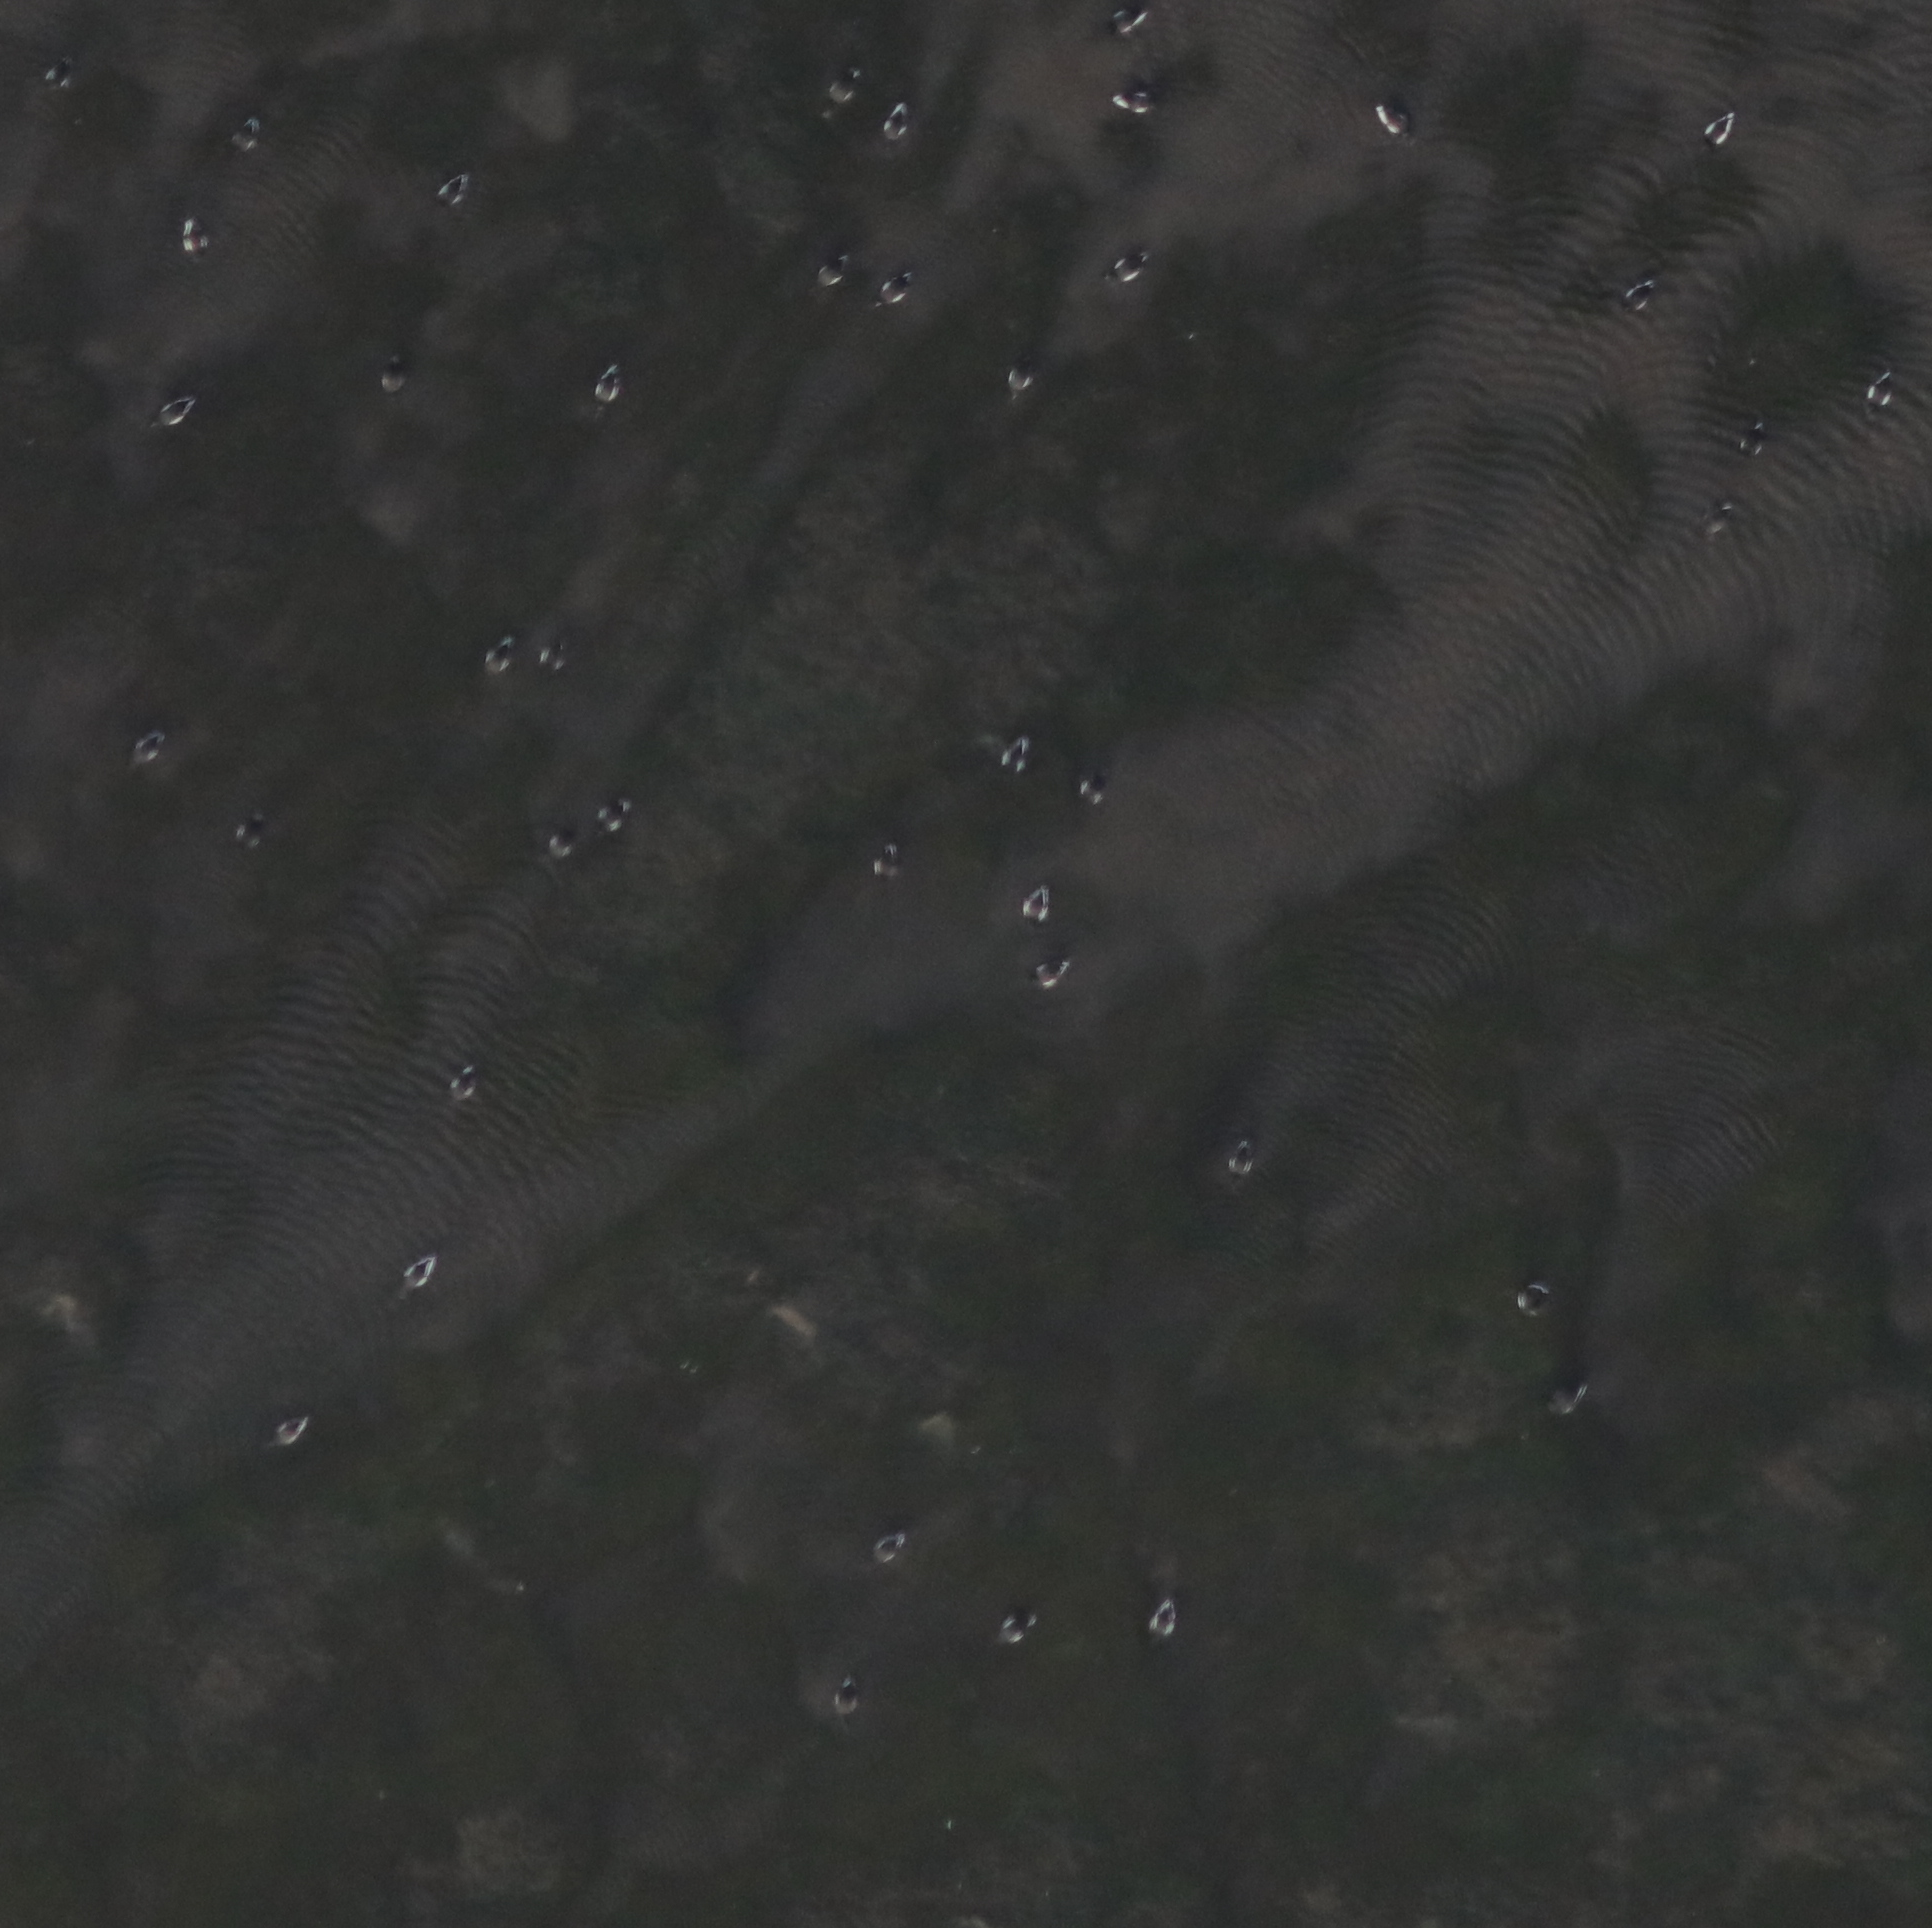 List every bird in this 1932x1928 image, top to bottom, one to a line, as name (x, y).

brant (1128, 22)
brant (56, 75)
brant (838, 88)
brant (1132, 103)
brant (896, 119)
brant (1392, 121)
brant (1716, 132)
brant (247, 140)
brant (454, 179)
brant (199, 238)
brant (1126, 270)
brant (831, 273)
brant (893, 291)
brant (1637, 298)
brant (395, 380)
brant (1021, 382)
brant (605, 389)
brant (1881, 393)
brant (175, 413)
brant (1754, 450)
brant (1722, 520)
brant (500, 657)
brant (553, 658)
brant (148, 746)
brant (1010, 767)
brant (1093, 789)
brant (613, 817)
brant (243, 839)
brant (558, 851)
brant (885, 863)
brant (1034, 908)
brant (1051, 975)
brant (464, 1096)
brant (1243, 1162)
brant (419, 1273)
brant (1533, 1299)
brant (1558, 1390)
brant (288, 1418)
brant (887, 1552)
brant (1161, 1623)
brant (1020, 1635)
brant (837, 1704)